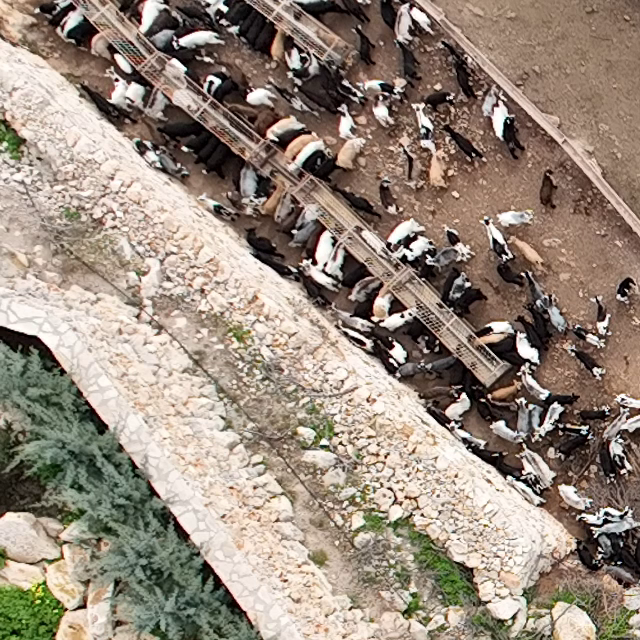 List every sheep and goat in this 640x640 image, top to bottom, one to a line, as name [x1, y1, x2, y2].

goat [33, 0, 72, 13]
goat [115, 1, 132, 15]
goat [136, 1, 168, 38]
goat [174, 1, 205, 22]
goat [343, 1, 369, 23]
goat [206, 2, 229, 23]
goat [291, 2, 342, 21]
goat [379, 2, 397, 30]
goat [222, 3, 251, 26]
goat [395, 3, 410, 44]
goat [49, 4, 76, 25]
goat [57, 4, 88, 44]
goat [411, 4, 434, 36]
goat [143, 9, 180, 41]
goat [236, 10, 257, 35]
goat [246, 13, 268, 44]
goat [254, 18, 281, 51]
goat [351, 24, 377, 66]
goat [271, 25, 284, 61]
goat [91, 29, 118, 61]
goat [144, 30, 174, 49]
goat [170, 31, 225, 49]
goat [284, 36, 302, 68]
goat [394, 39, 423, 87]
goat [107, 42, 133, 74]
goat [296, 48, 320, 81]
goat [205, 57, 251, 89]
goat [168, 58, 203, 91]
goat [327, 60, 366, 104]
goat [454, 62, 478, 100]
goat [318, 63, 343, 101]
goat [104, 65, 131, 112]
goat [285, 70, 338, 114]
goat [201, 71, 227, 101]
goat [126, 72, 157, 111]
goat [264, 76, 321, 118]
goat [209, 78, 236, 108]
goat [76, 79, 138, 130]
goat [356, 79, 406, 104]
goat [483, 85, 496, 117]
goat [146, 88, 171, 121]
goat [244, 88, 276, 109]
goat [173, 89, 198, 112]
goat [493, 89, 526, 159]
goat [421, 92, 454, 105]
goat [372, 94, 395, 125]
goat [216, 102, 258, 117]
goat [409, 102, 437, 152]
goat [338, 103, 356, 140]
goat [252, 109, 285, 142]
goat [267, 116, 307, 140]
goat [157, 123, 203, 143]
goat [442, 124, 488, 162]
goat [180, 125, 220, 153]
goat [275, 128, 311, 147]
goat [195, 129, 225, 164]
goat [283, 132, 321, 163]
goat [200, 137, 240, 173]
goat [335, 138, 365, 169]
goat [131, 139, 162, 169]
goat [287, 139, 323, 171]
goat [231, 146, 245, 189]
goat [402, 146, 422, 189]
goat [155, 148, 189, 180]
goat [431, 150, 448, 188]
goat [297, 151, 326, 178]
goat [309, 154, 345, 181]
goat [240, 160, 257, 200]
goat [539, 168, 557, 208]
goat [257, 170, 275, 196]
goat [380, 176, 403, 215]
goat [257, 182, 285, 215]
goat [328, 183, 381, 218]
goat [275, 185, 293, 222]
goat [196, 191, 239, 221]
goat [221, 191, 255, 216]
goat [276, 202, 304, 236]
goat [296, 203, 319, 230]
goat [496, 208, 533, 228]
goat [291, 213, 325, 246]
goat [478, 216, 513, 259]
goat [388, 218, 423, 251]
goat [306, 222, 328, 256]
goat [441, 225, 475, 257]
goat [316, 226, 343, 269]
goat [243, 228, 285, 257]
goat [390, 235, 433, 260]
goat [507, 235, 543, 263]
goat [326, 238, 349, 279]
goat [394, 246, 436, 271]
goat [426, 247, 458, 266]
goat [251, 253, 295, 278]
goat [298, 258, 339, 291]
goat [342, 258, 372, 286]
goat [498, 262, 525, 287]
goat [436, 267, 459, 309]
goat [521, 270, 546, 299]
goat [297, 271, 324, 305]
goat [347, 273, 388, 303]
goat [446, 273, 471, 308]
goat [615, 278, 636, 302]
goat [349, 283, 383, 317]
goat [453, 287, 488, 316]
goat [372, 294, 392, 322]
goat [590, 295, 612, 335]
goat [537, 300, 567, 332]
goat [331, 302, 374, 330]
goat [523, 303, 551, 340]
goat [380, 308, 419, 330]
goat [514, 315, 543, 350]
goat [403, 317, 425, 344]
goat [336, 320, 377, 355]
goat [425, 321, 442, 348]
goat [465, 321, 513, 342]
goat [573, 327, 605, 347]
goat [369, 330, 407, 364]
goat [517, 331, 539, 364]
goat [473, 332, 507, 346]
goat [482, 337, 513, 355]
goat [453, 345, 467, 388]
goat [565, 345, 607, 379]
goat [374, 351, 400, 373]
goat [488, 352, 526, 365]
goat [426, 355, 457, 371]
goat [396, 359, 423, 377]
goat [462, 361, 476, 393]
goat [518, 366, 551, 399]
goat [490, 380, 520, 404]
goat [472, 386, 493, 419]
goat [418, 387, 460, 399]
goat [446, 393, 470, 420]
goat [547, 393, 579, 405]
goat [486, 394, 518, 412]
goat [613, 394, 639, 407]
goat [515, 396, 529, 432]
goat [539, 402, 563, 435]
goat [526, 403, 542, 442]
goat [580, 406, 612, 421]
goat [603, 407, 629, 440]
goat [427, 408, 463, 428]
goat [621, 413, 639, 433]
goat [488, 420, 525, 443]
goat [445, 422, 487, 448]
goat [558, 424, 590, 435]
goat [559, 431, 588, 459]
goat [610, 441, 633, 475]
goat [465, 444, 497, 463]
goat [599, 444, 618, 481]
goat [524, 447, 556, 484]
goat [496, 453, 522, 477]
goat [518, 454, 541, 491]
goat [505, 475, 547, 505]
goat [556, 484, 592, 510]
goat [601, 507, 633, 518]
goat [575, 514, 603, 525]
goat [591, 516, 639, 536]
goat [634, 528, 639, 568]
goat [609, 533, 622, 565]
goat [595, 536, 612, 561]
goat [575, 537, 603, 570]
goat [619, 549, 639, 575]
goat [606, 566, 634, 584]